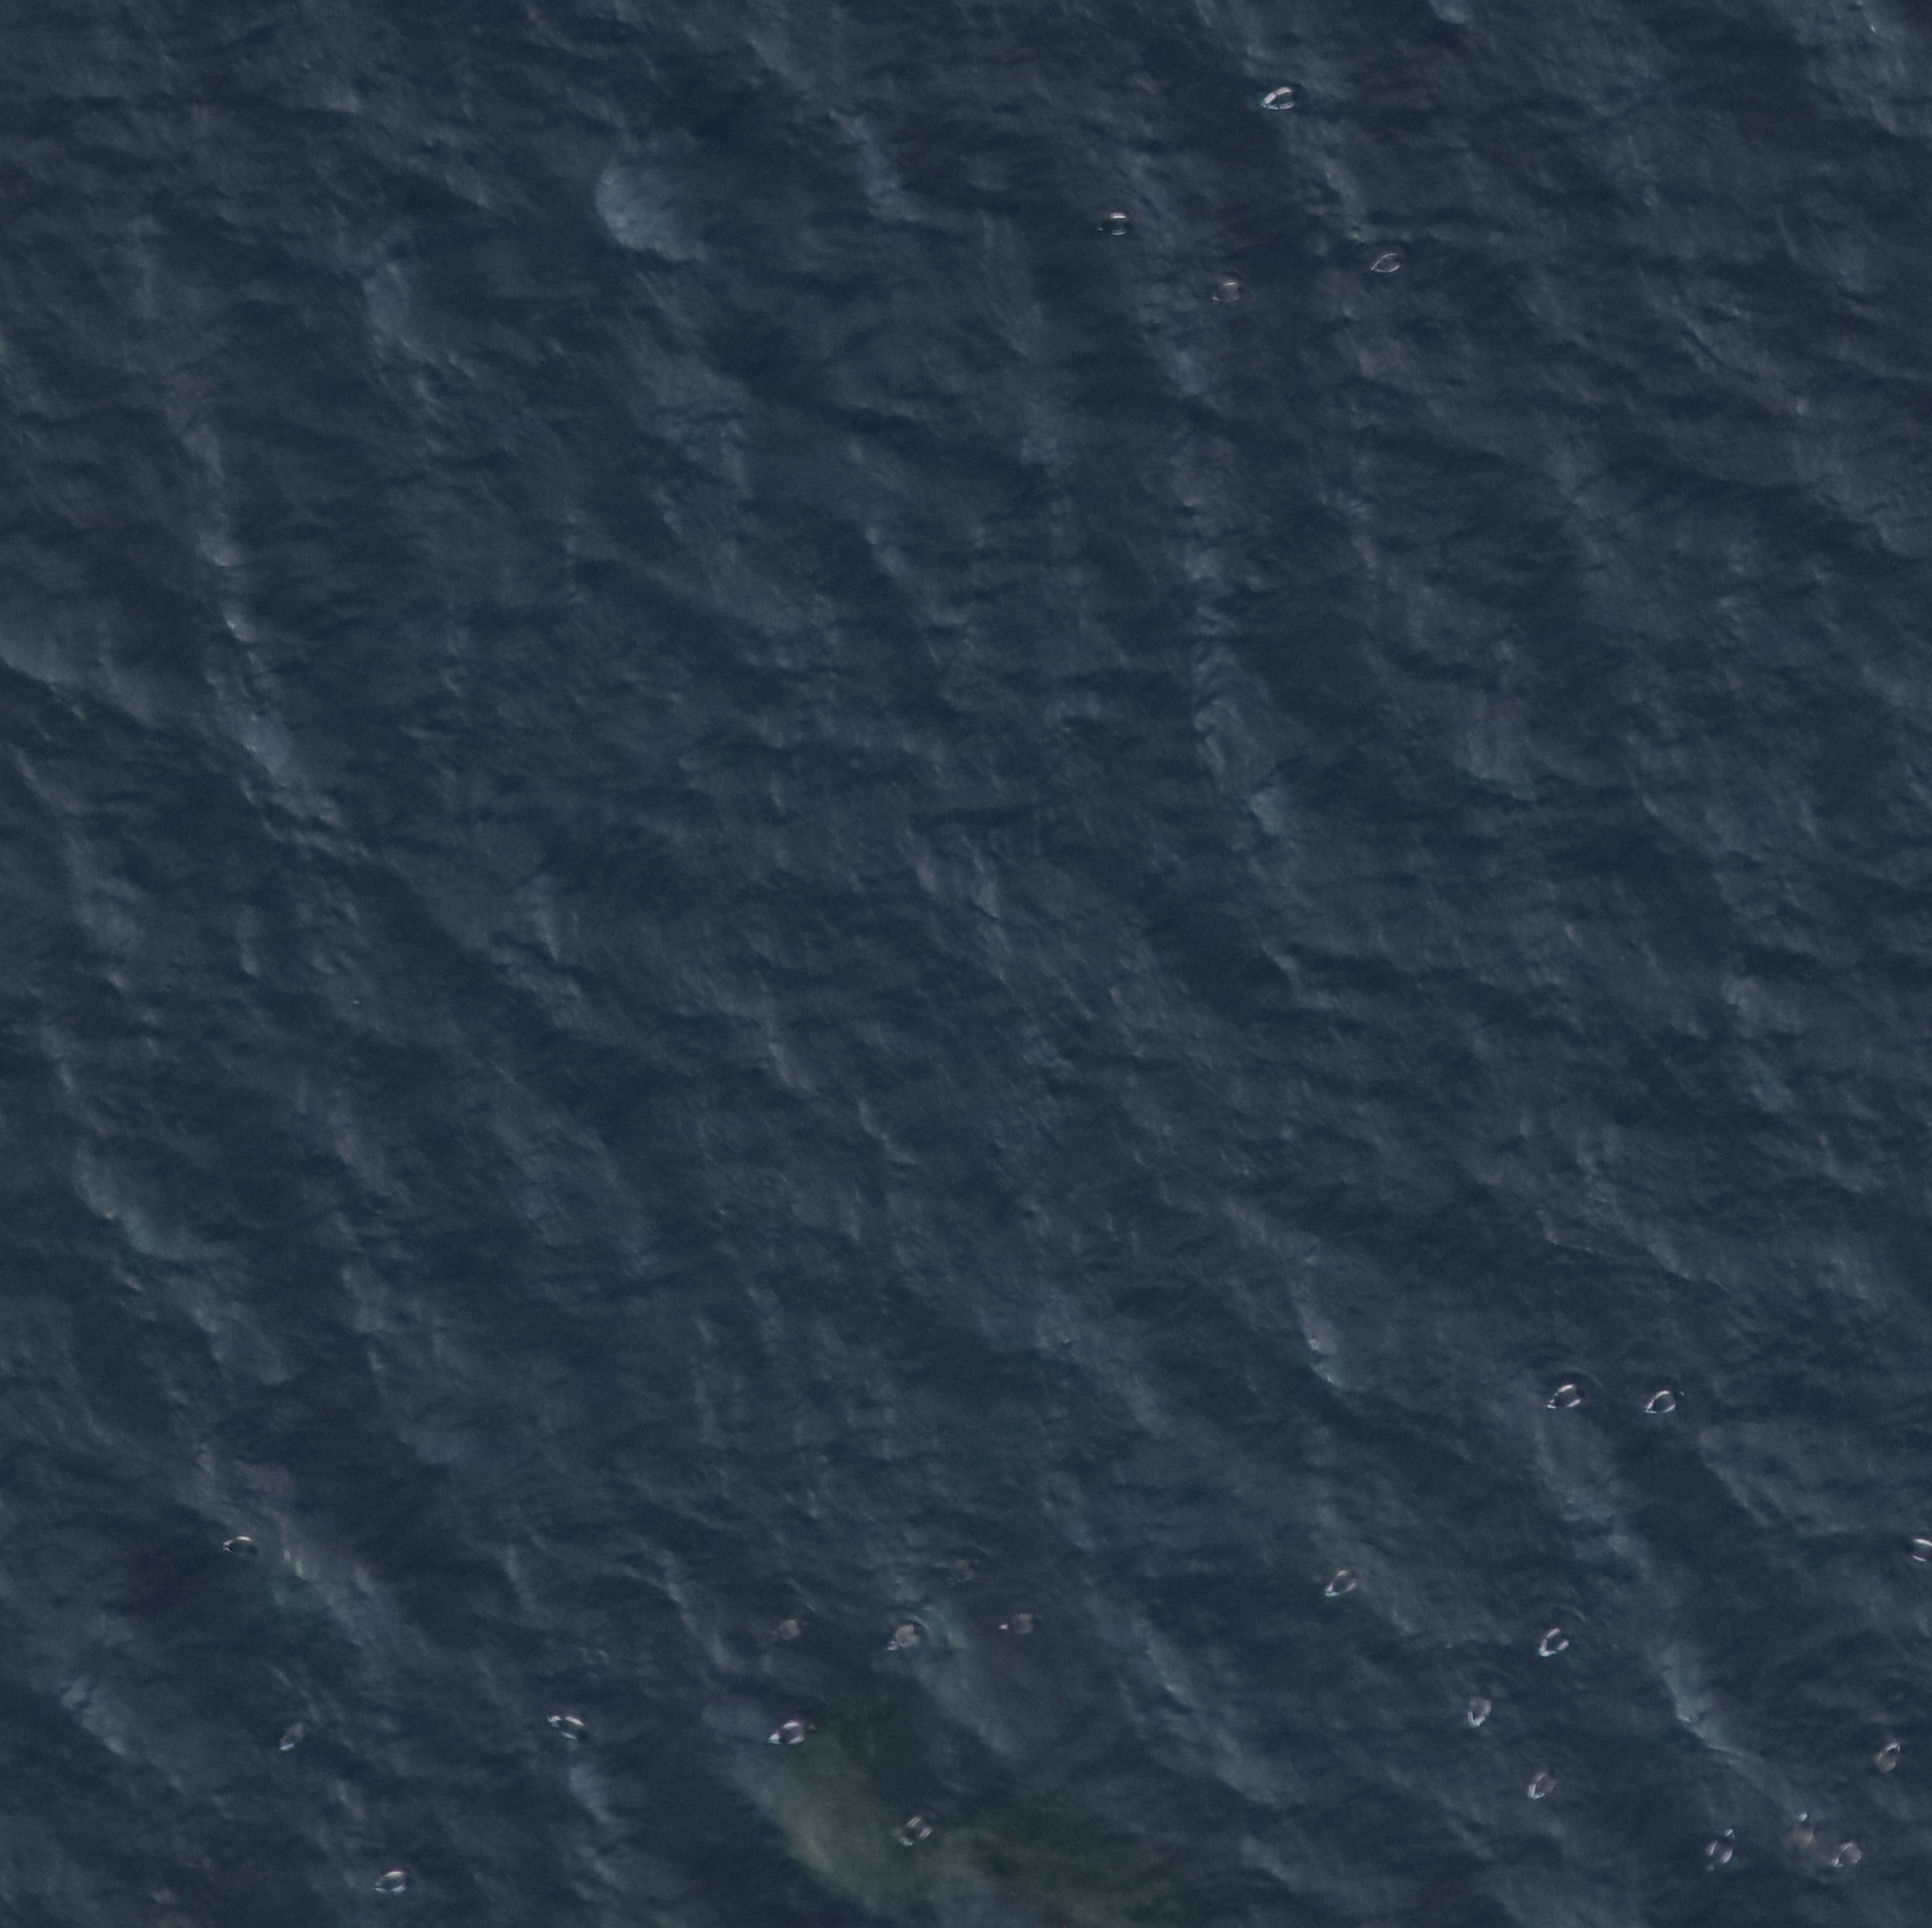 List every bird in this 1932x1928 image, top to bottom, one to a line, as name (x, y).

brant (1280, 101)
brant (1117, 223)
brant (1386, 260)
brant (1224, 288)
brant (1568, 1397)
brant (1664, 1403)
brant (242, 1548)
brant (1925, 1550)
brant (965, 1572)
brant (1344, 1579)
brant (1016, 1618)
brant (787, 1629)
brant (902, 1639)
brant (1554, 1641)
brant (1475, 1707)
brant (571, 1727)
brant (792, 1732)
brant (289, 1740)
brant (1888, 1763)
brant (1538, 1784)
brant (914, 1829)
brant (1802, 1831)
brant (1721, 1851)
brant (1850, 1855)
brant (395, 1881)